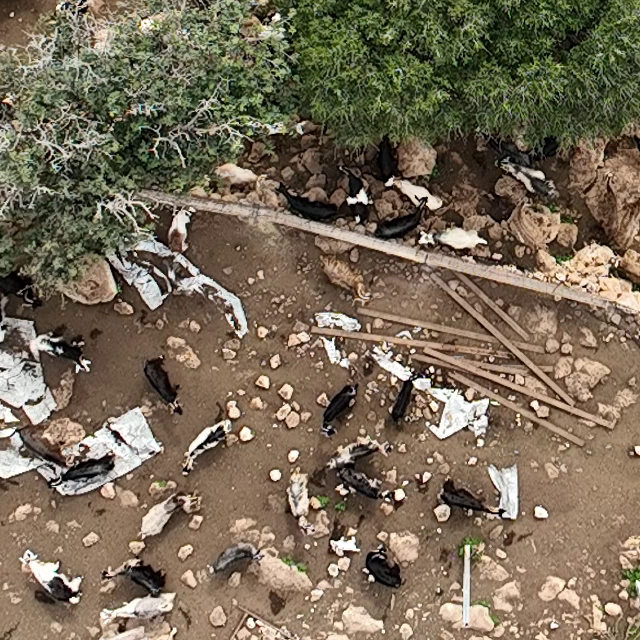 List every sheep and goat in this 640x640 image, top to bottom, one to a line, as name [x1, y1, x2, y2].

goat [55, 0, 97, 20]
goat [187, 0, 217, 9]
goat [220, 0, 271, 6]
goat [233, 115, 309, 137]
goat [475, 126, 532, 166]
goat [374, 133, 398, 180]
goat [531, 133, 567, 160]
goat [632, 134, 639, 177]
goat [495, 158, 555, 195]
goat [213, 163, 268, 185]
goat [338, 164, 370, 224]
goat [385, 177, 442, 210]
goat [277, 181, 348, 223]
goat [372, 195, 428, 238]
goat [169, 206, 195, 253]
goat [418, 229, 488, 249]
goat [319, 255, 373, 306]
goat [608, 258, 639, 289]
goat [0, 271, 45, 311]
goat [0, 292, 9, 343]
goat [34, 330, 93, 373]
goat [145, 356, 183, 416]
goat [390, 373, 416, 421]
goat [320, 381, 355, 438]
goat [182, 419, 231, 477]
goat [18, 422, 77, 468]
goat [325, 441, 379, 469]
goat [47, 451, 114, 489]
goat [335, 467, 384, 500]
goat [438, 476, 511, 519]
goat [139, 494, 187, 540]
goat [208, 543, 263, 575]
goat [365, 543, 404, 588]
goat [18, 549, 83, 605]
goat [98, 560, 166, 599]